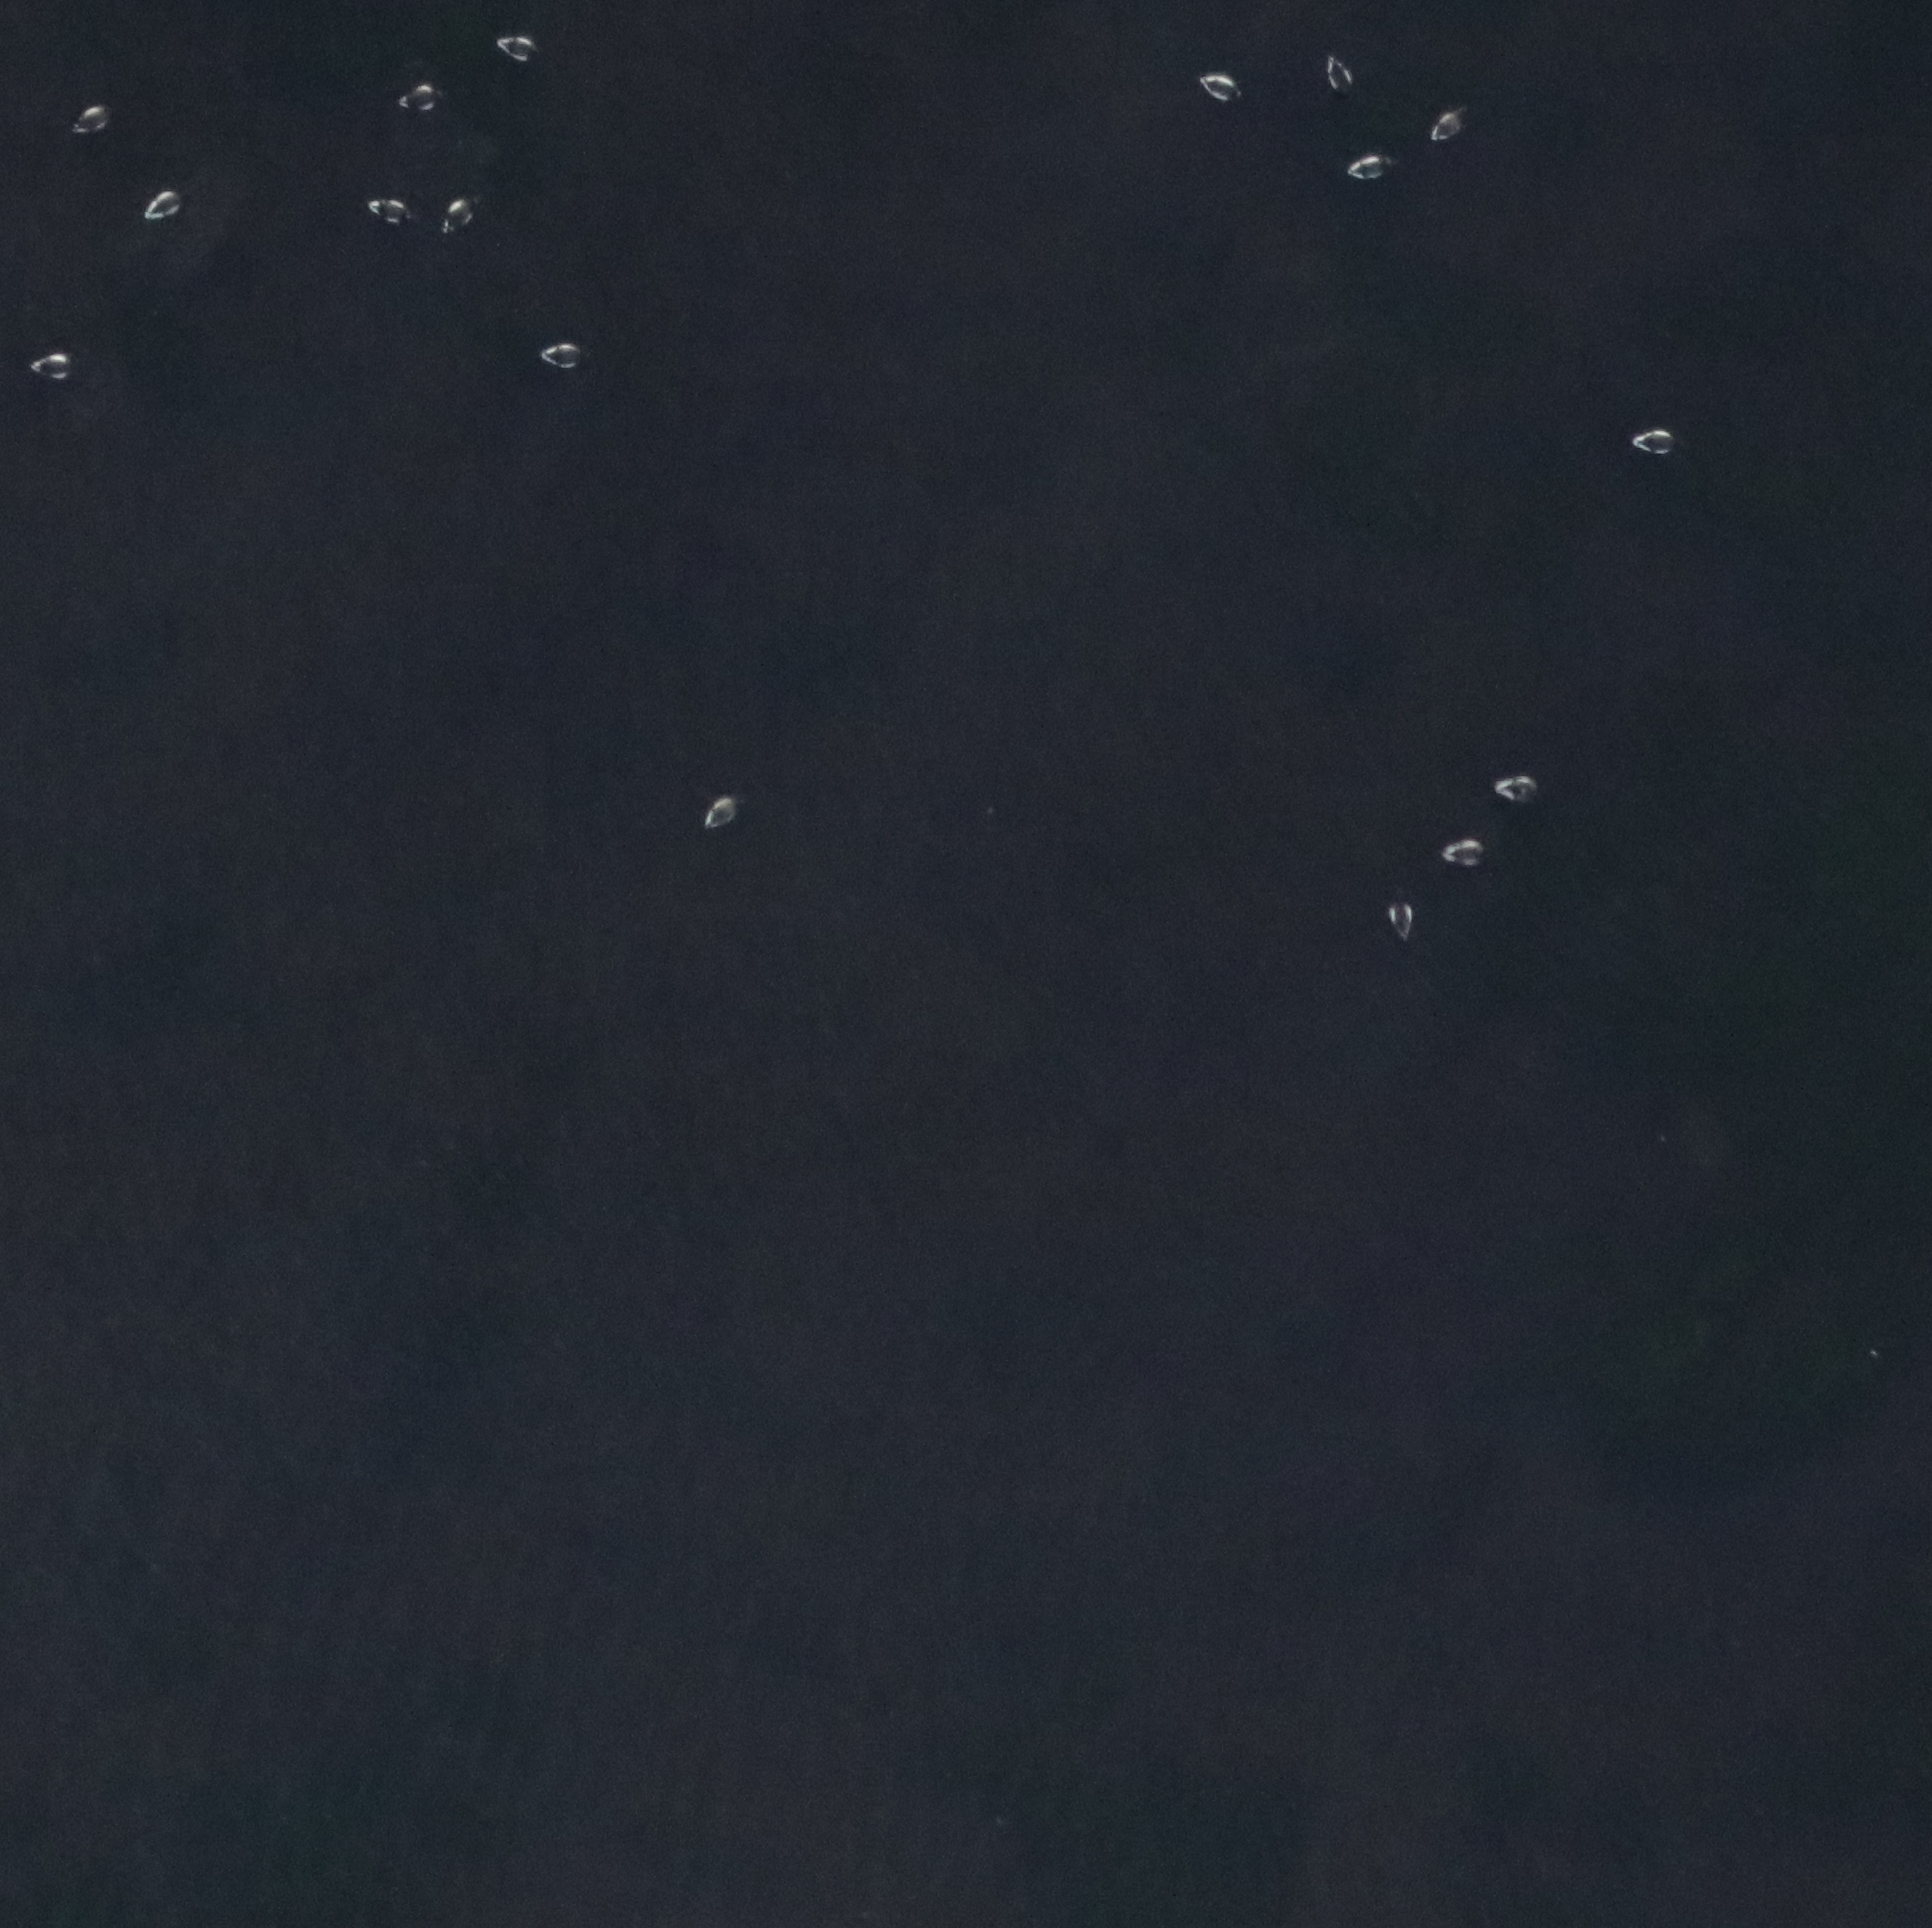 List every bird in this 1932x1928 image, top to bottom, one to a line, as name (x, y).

brant (518, 48)
brant (1338, 75)
brant (1222, 88)
brant (422, 97)
brant (93, 118)
brant (1449, 124)
brant (1372, 169)
brant (167, 204)
brant (393, 210)
brant (458, 214)
brant (565, 356)
brant (54, 367)
brant (1657, 442)
brant (1520, 789)
brant (723, 811)
brant (1465, 853)
brant (1401, 920)